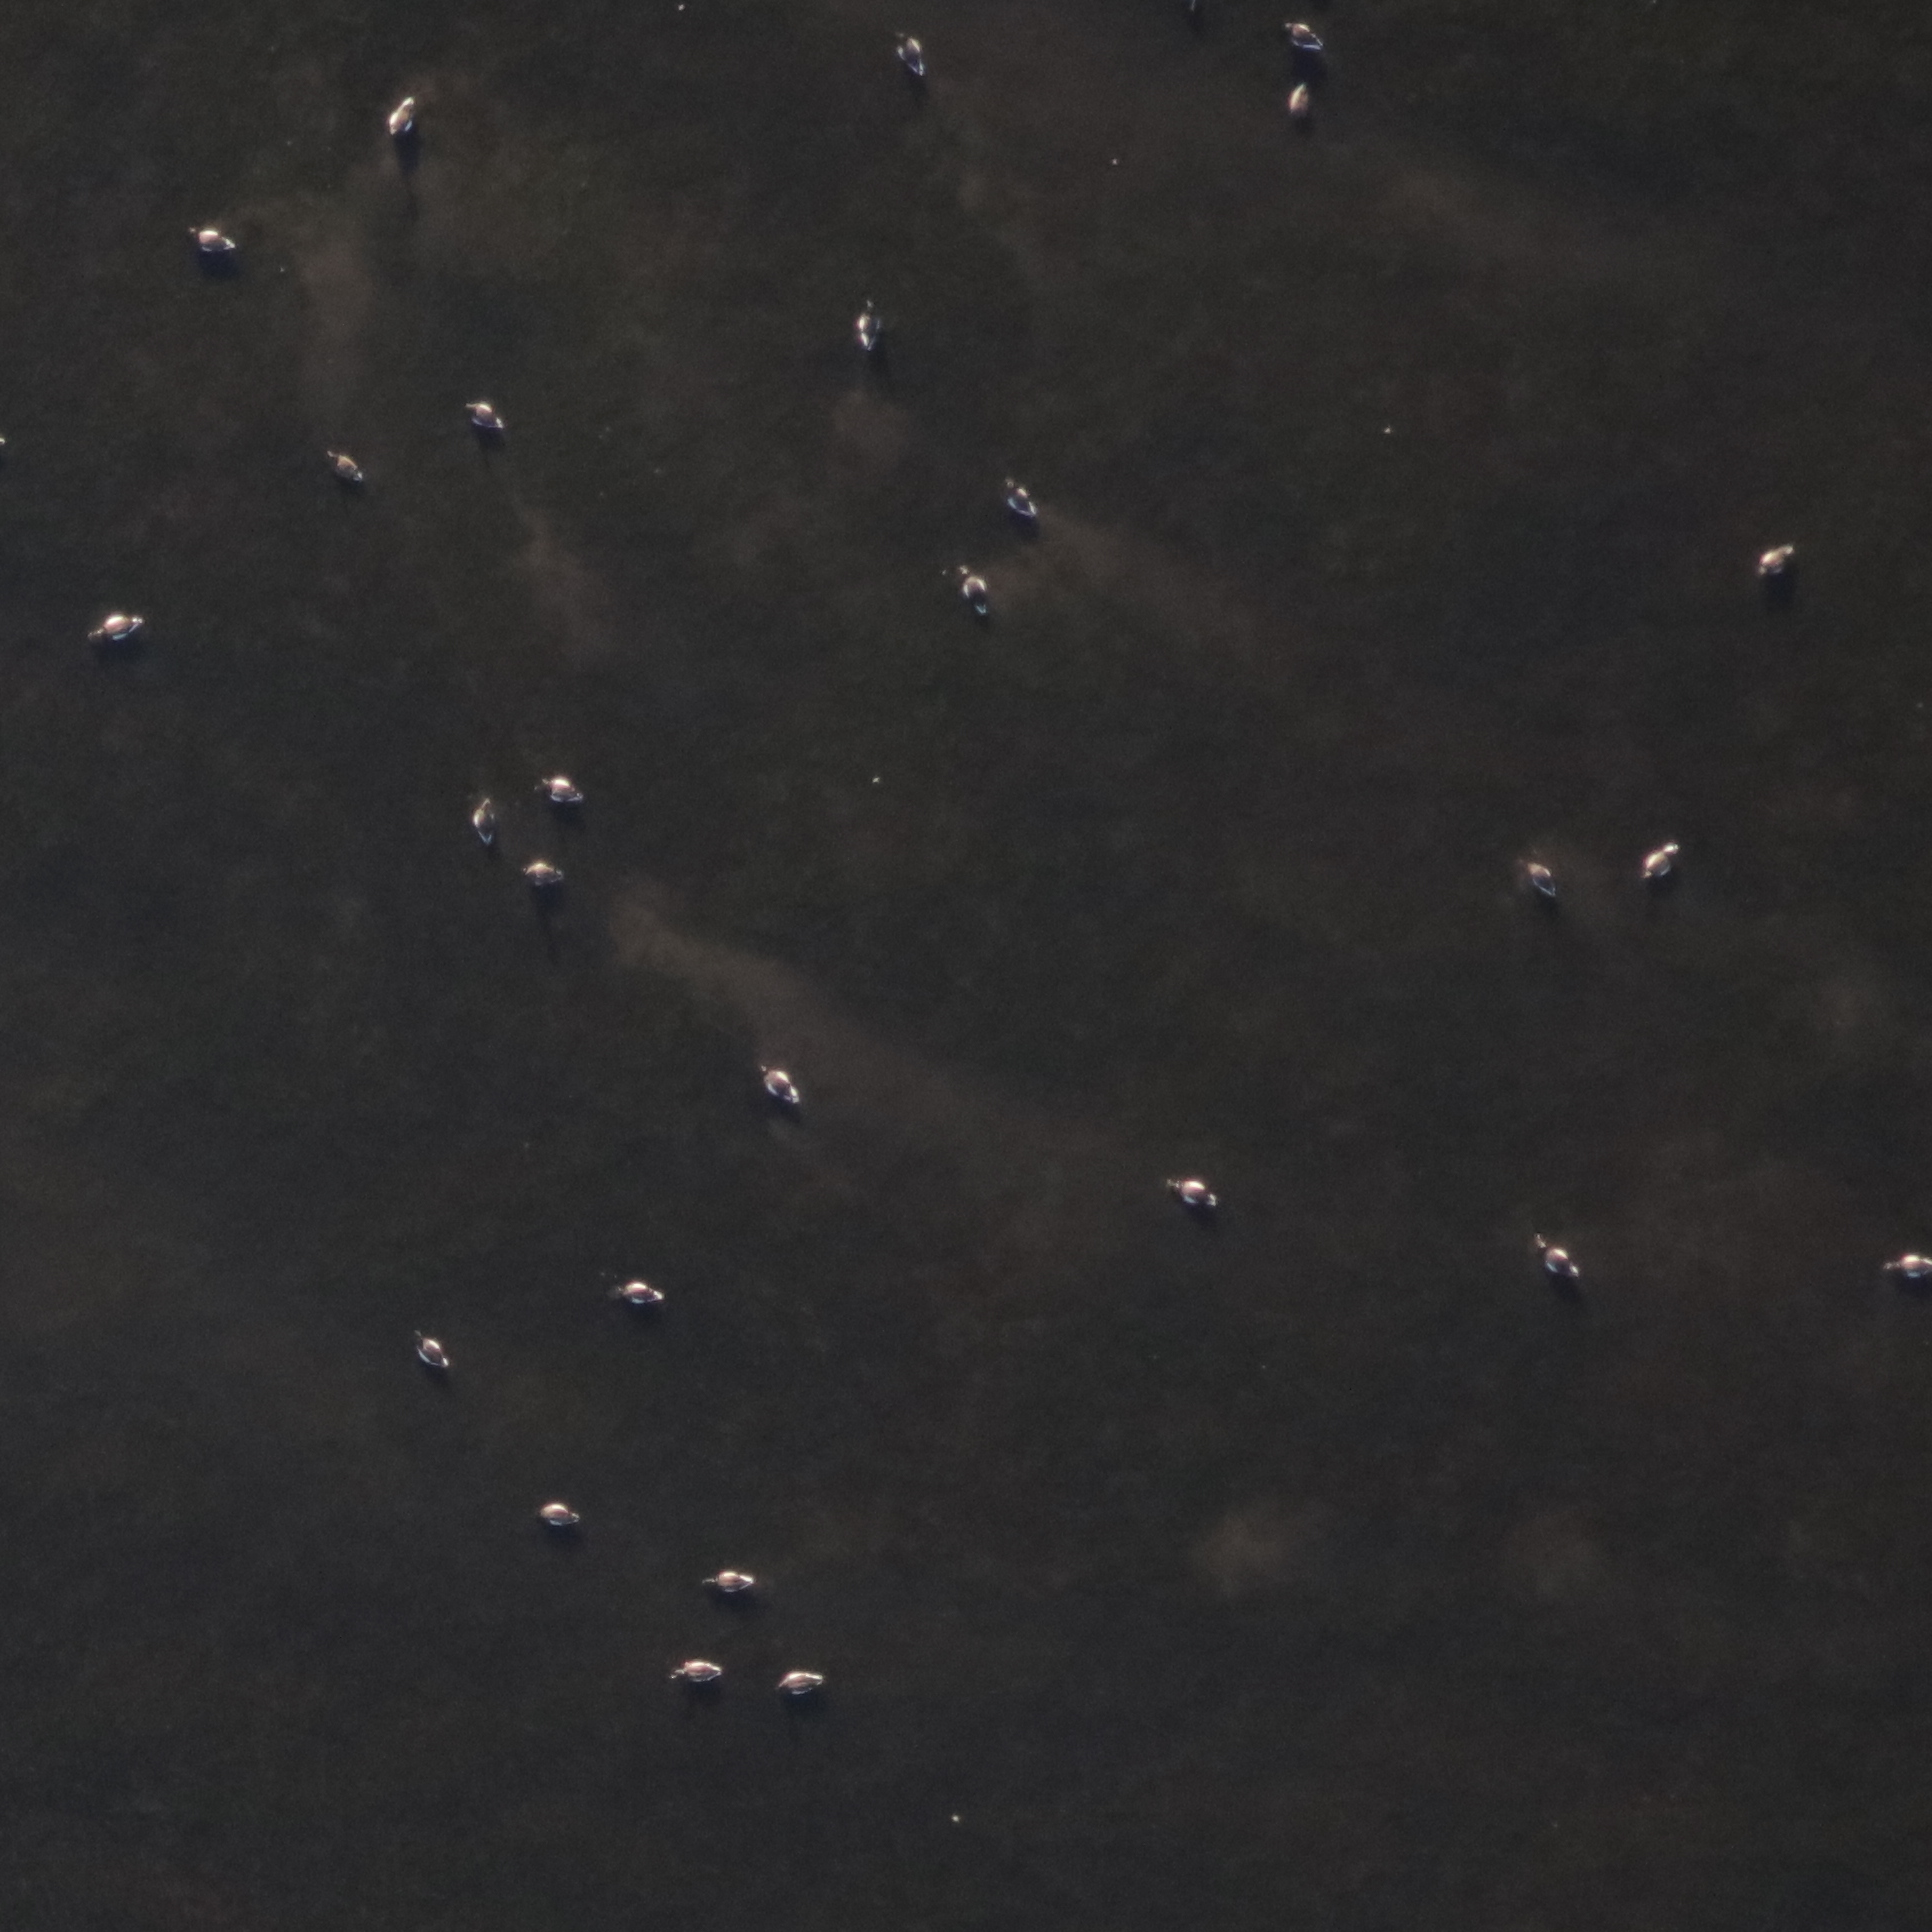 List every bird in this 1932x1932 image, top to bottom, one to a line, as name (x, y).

brant (1301, 35)
brant (911, 54)
brant (1298, 101)
brant (403, 120)
brant (213, 242)
brant (870, 327)
brant (486, 417)
brant (345, 468)
brant (1020, 503)
brant (1774, 564)
brant (974, 592)
brant (116, 628)
brant (560, 791)
brant (487, 819)
brant (1657, 864)
brant (544, 874)
brant (1537, 878)
brant (780, 1083)
brant (1194, 1193)
brant (1556, 1258)
brant (1913, 1269)
brant (638, 1293)
brant (433, 1352)
brant (558, 1515)
brant (730, 1581)
brant (697, 1670)
brant (799, 1683)